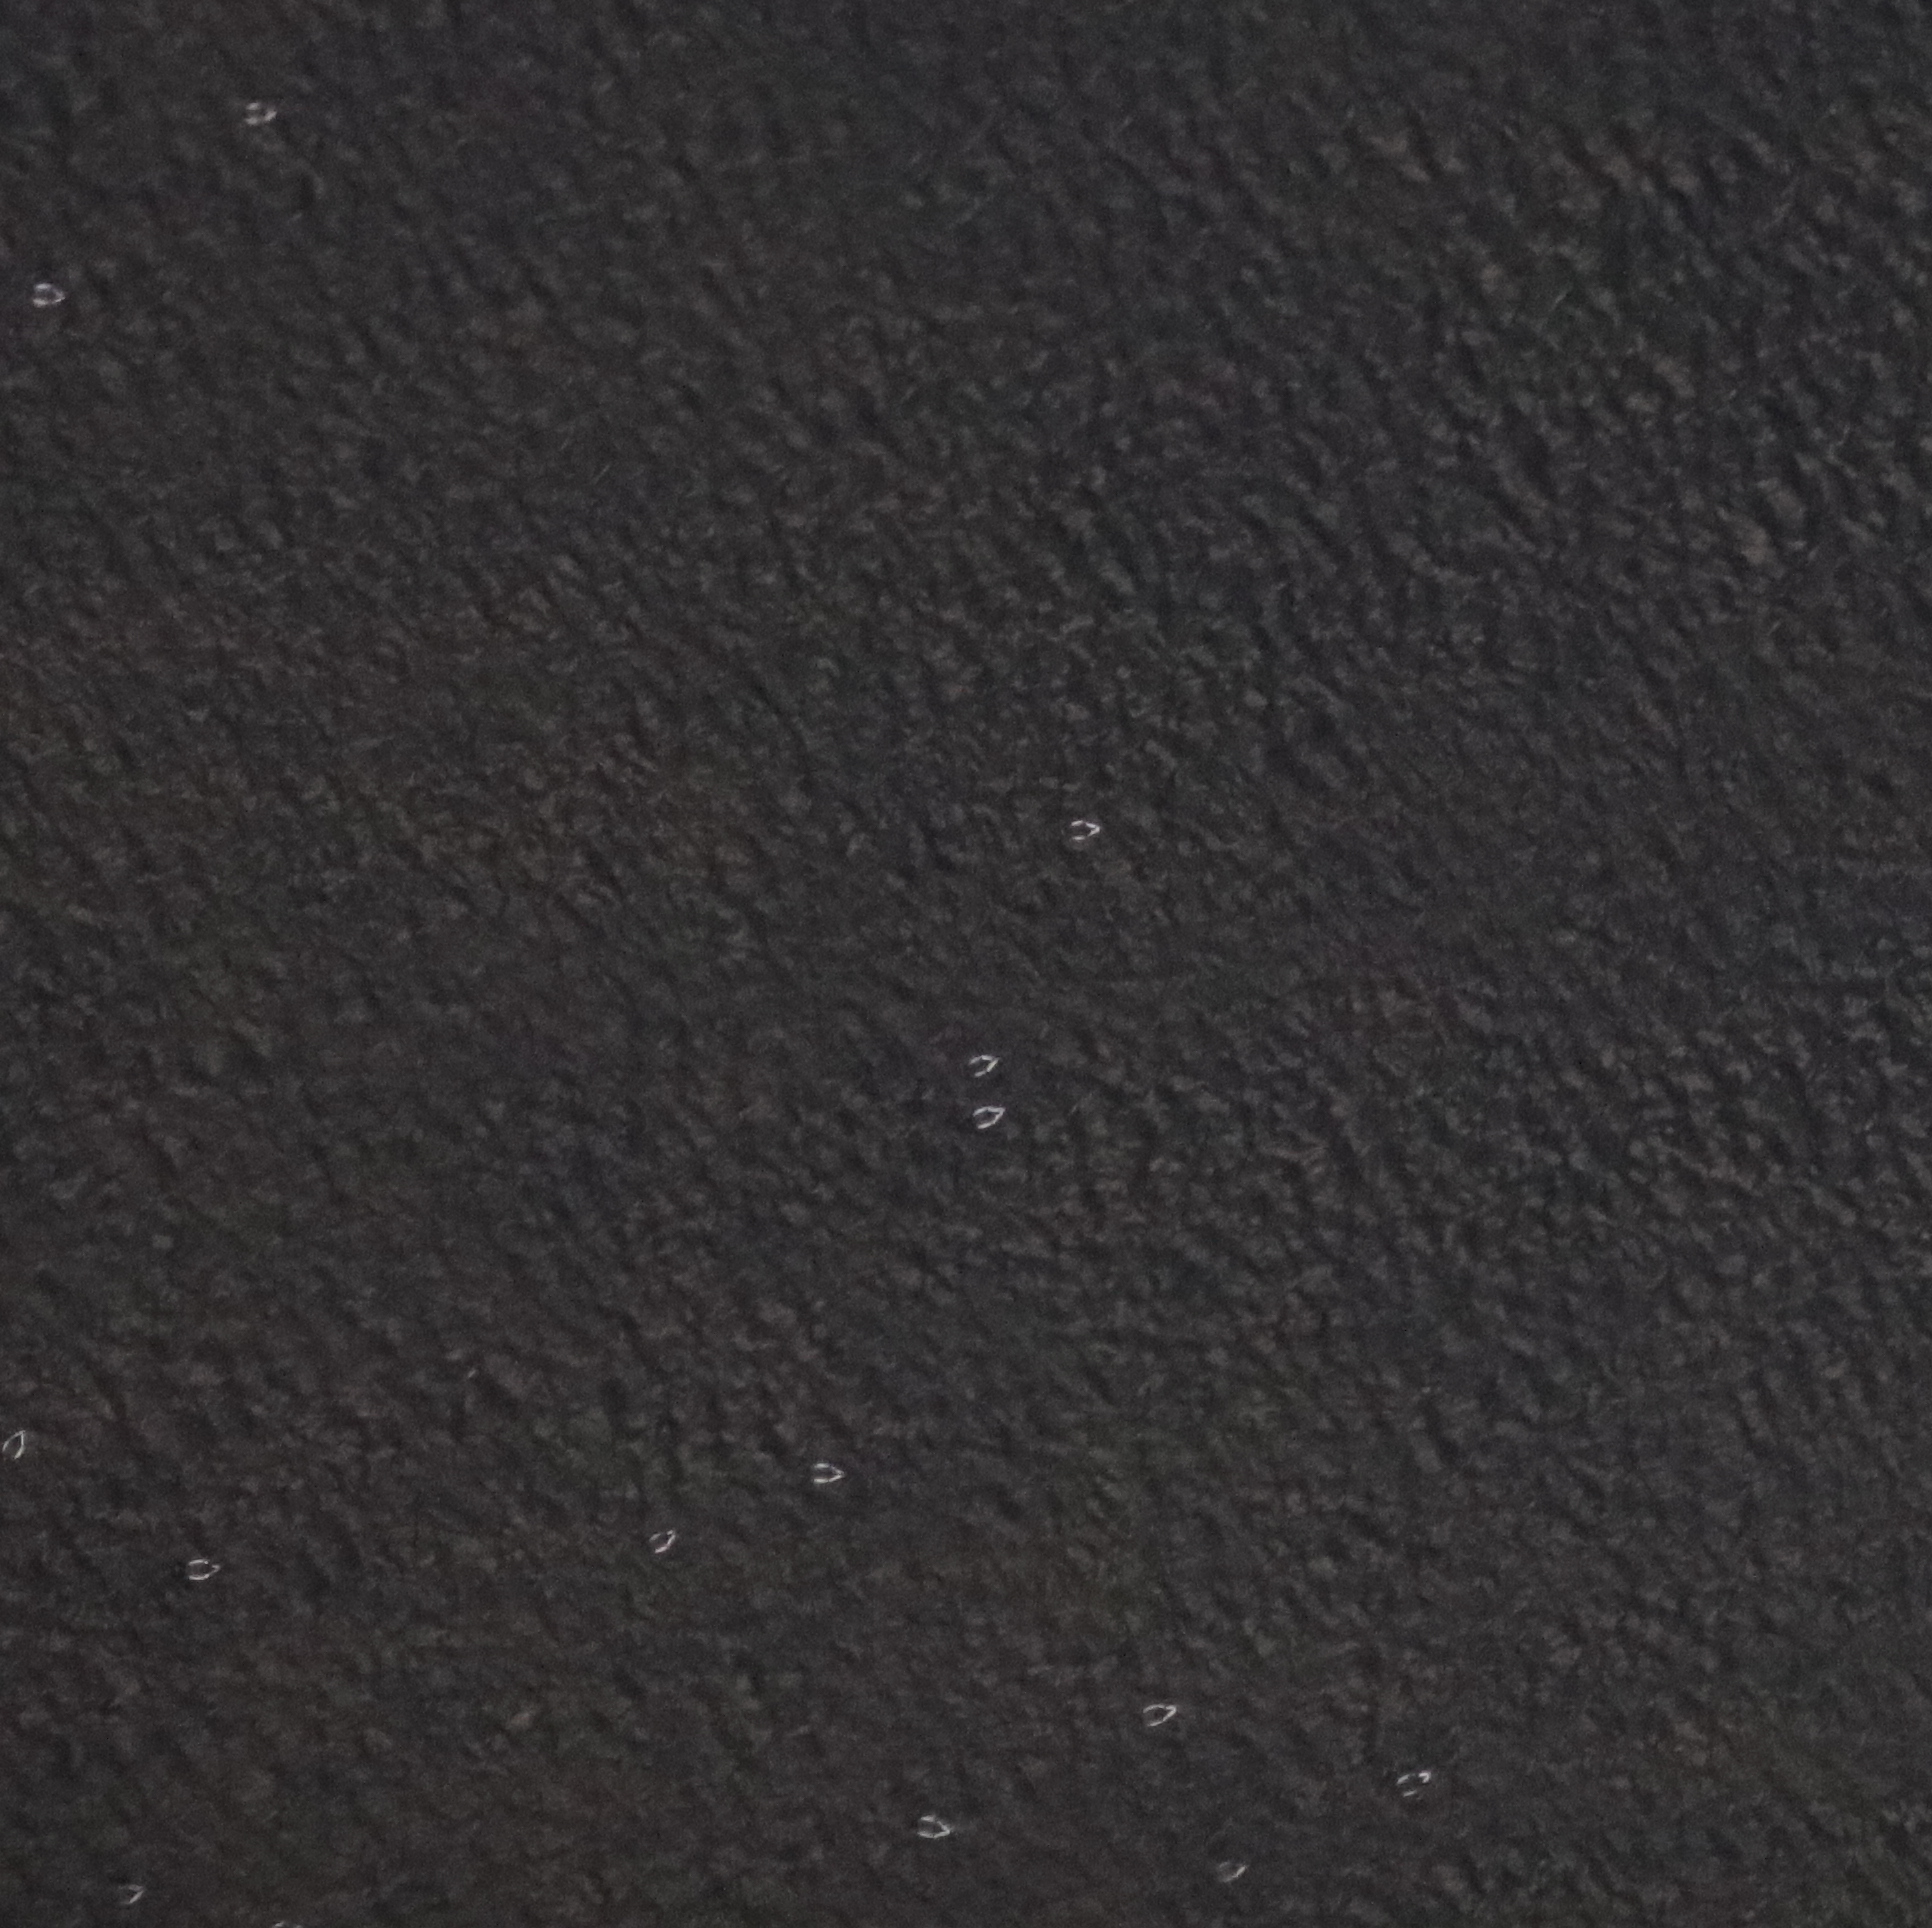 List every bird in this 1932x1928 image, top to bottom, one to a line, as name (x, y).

brant (255, 111)
brant (46, 294)
brant (1081, 829)
brant (980, 1065)
brant (983, 1119)
brant (13, 1448)
brant (825, 1473)
brant (660, 1541)
brant (198, 1569)
brant (1155, 1714)
brant (1411, 1780)
brant (931, 1826)
brant (1224, 1871)
brant (128, 1896)